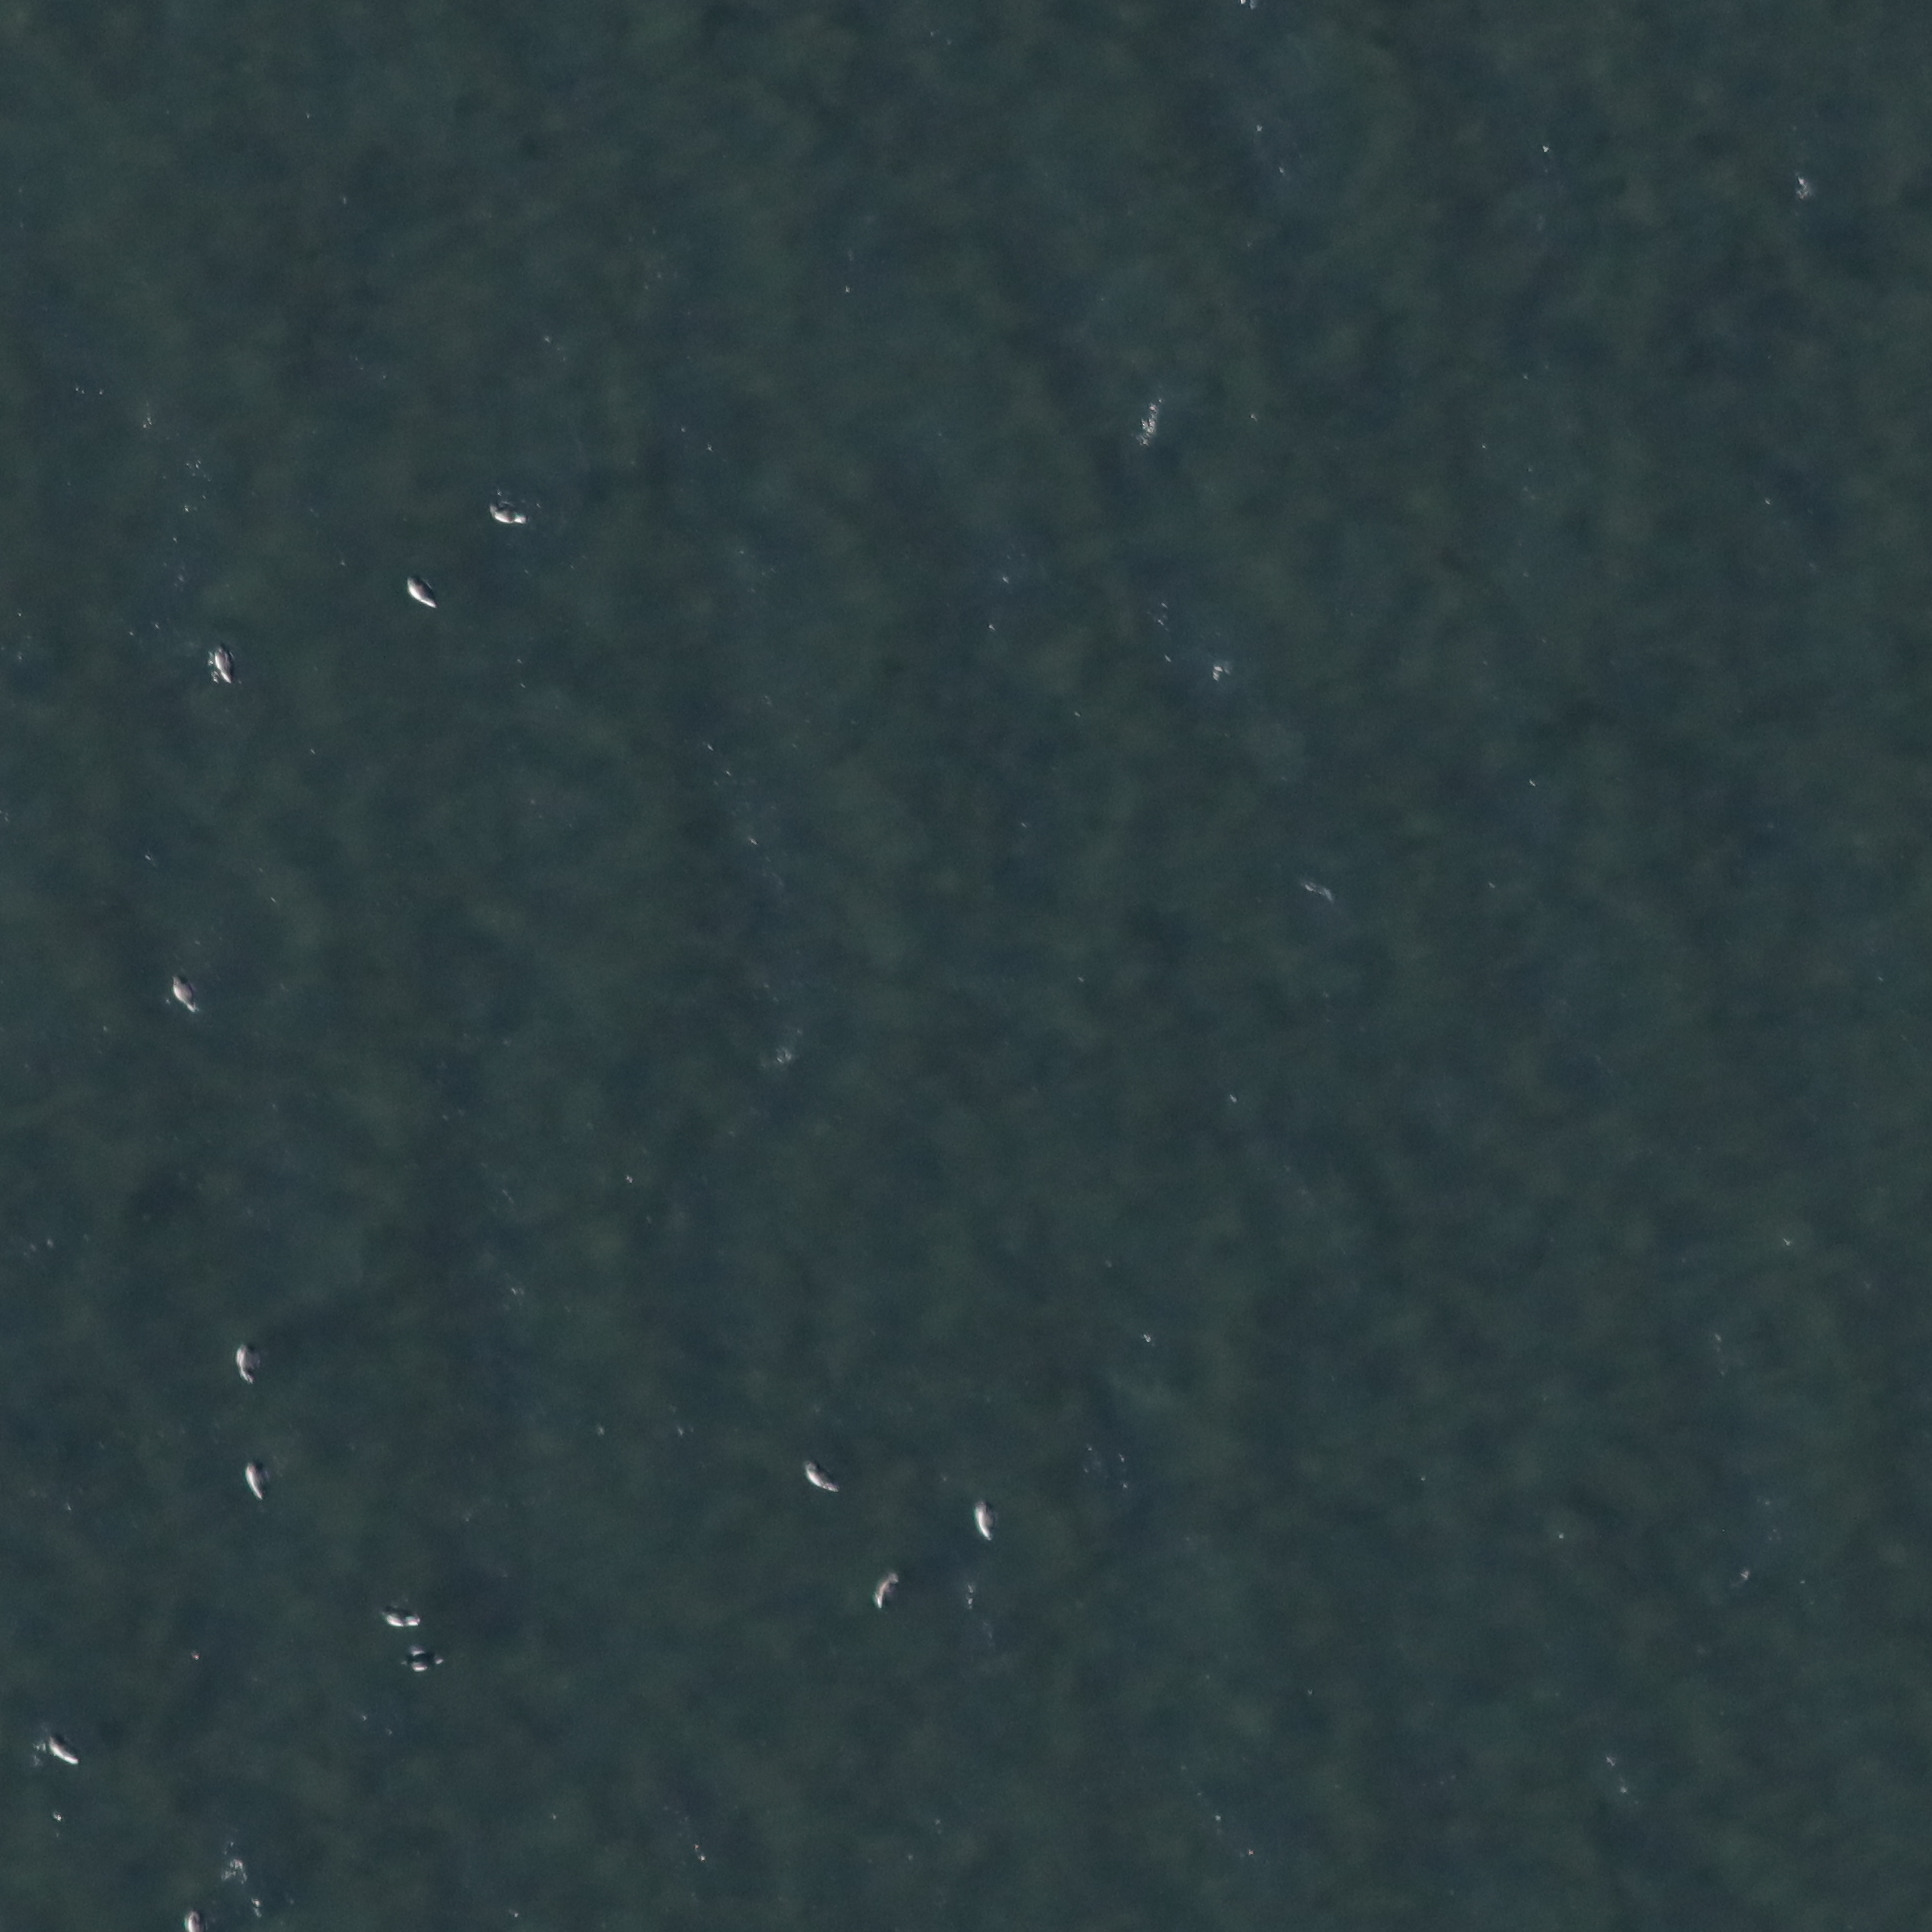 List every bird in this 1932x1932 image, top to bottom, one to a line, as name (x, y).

brant (507, 512)
brant (421, 590)
brant (221, 662)
brant (184, 992)
brant (249, 1360)
brant (820, 1476)
brant (254, 1478)
brant (988, 1518)
brant (886, 1589)
brant (399, 1612)
brant (426, 1657)
brant (67, 1749)
brant (196, 1927)